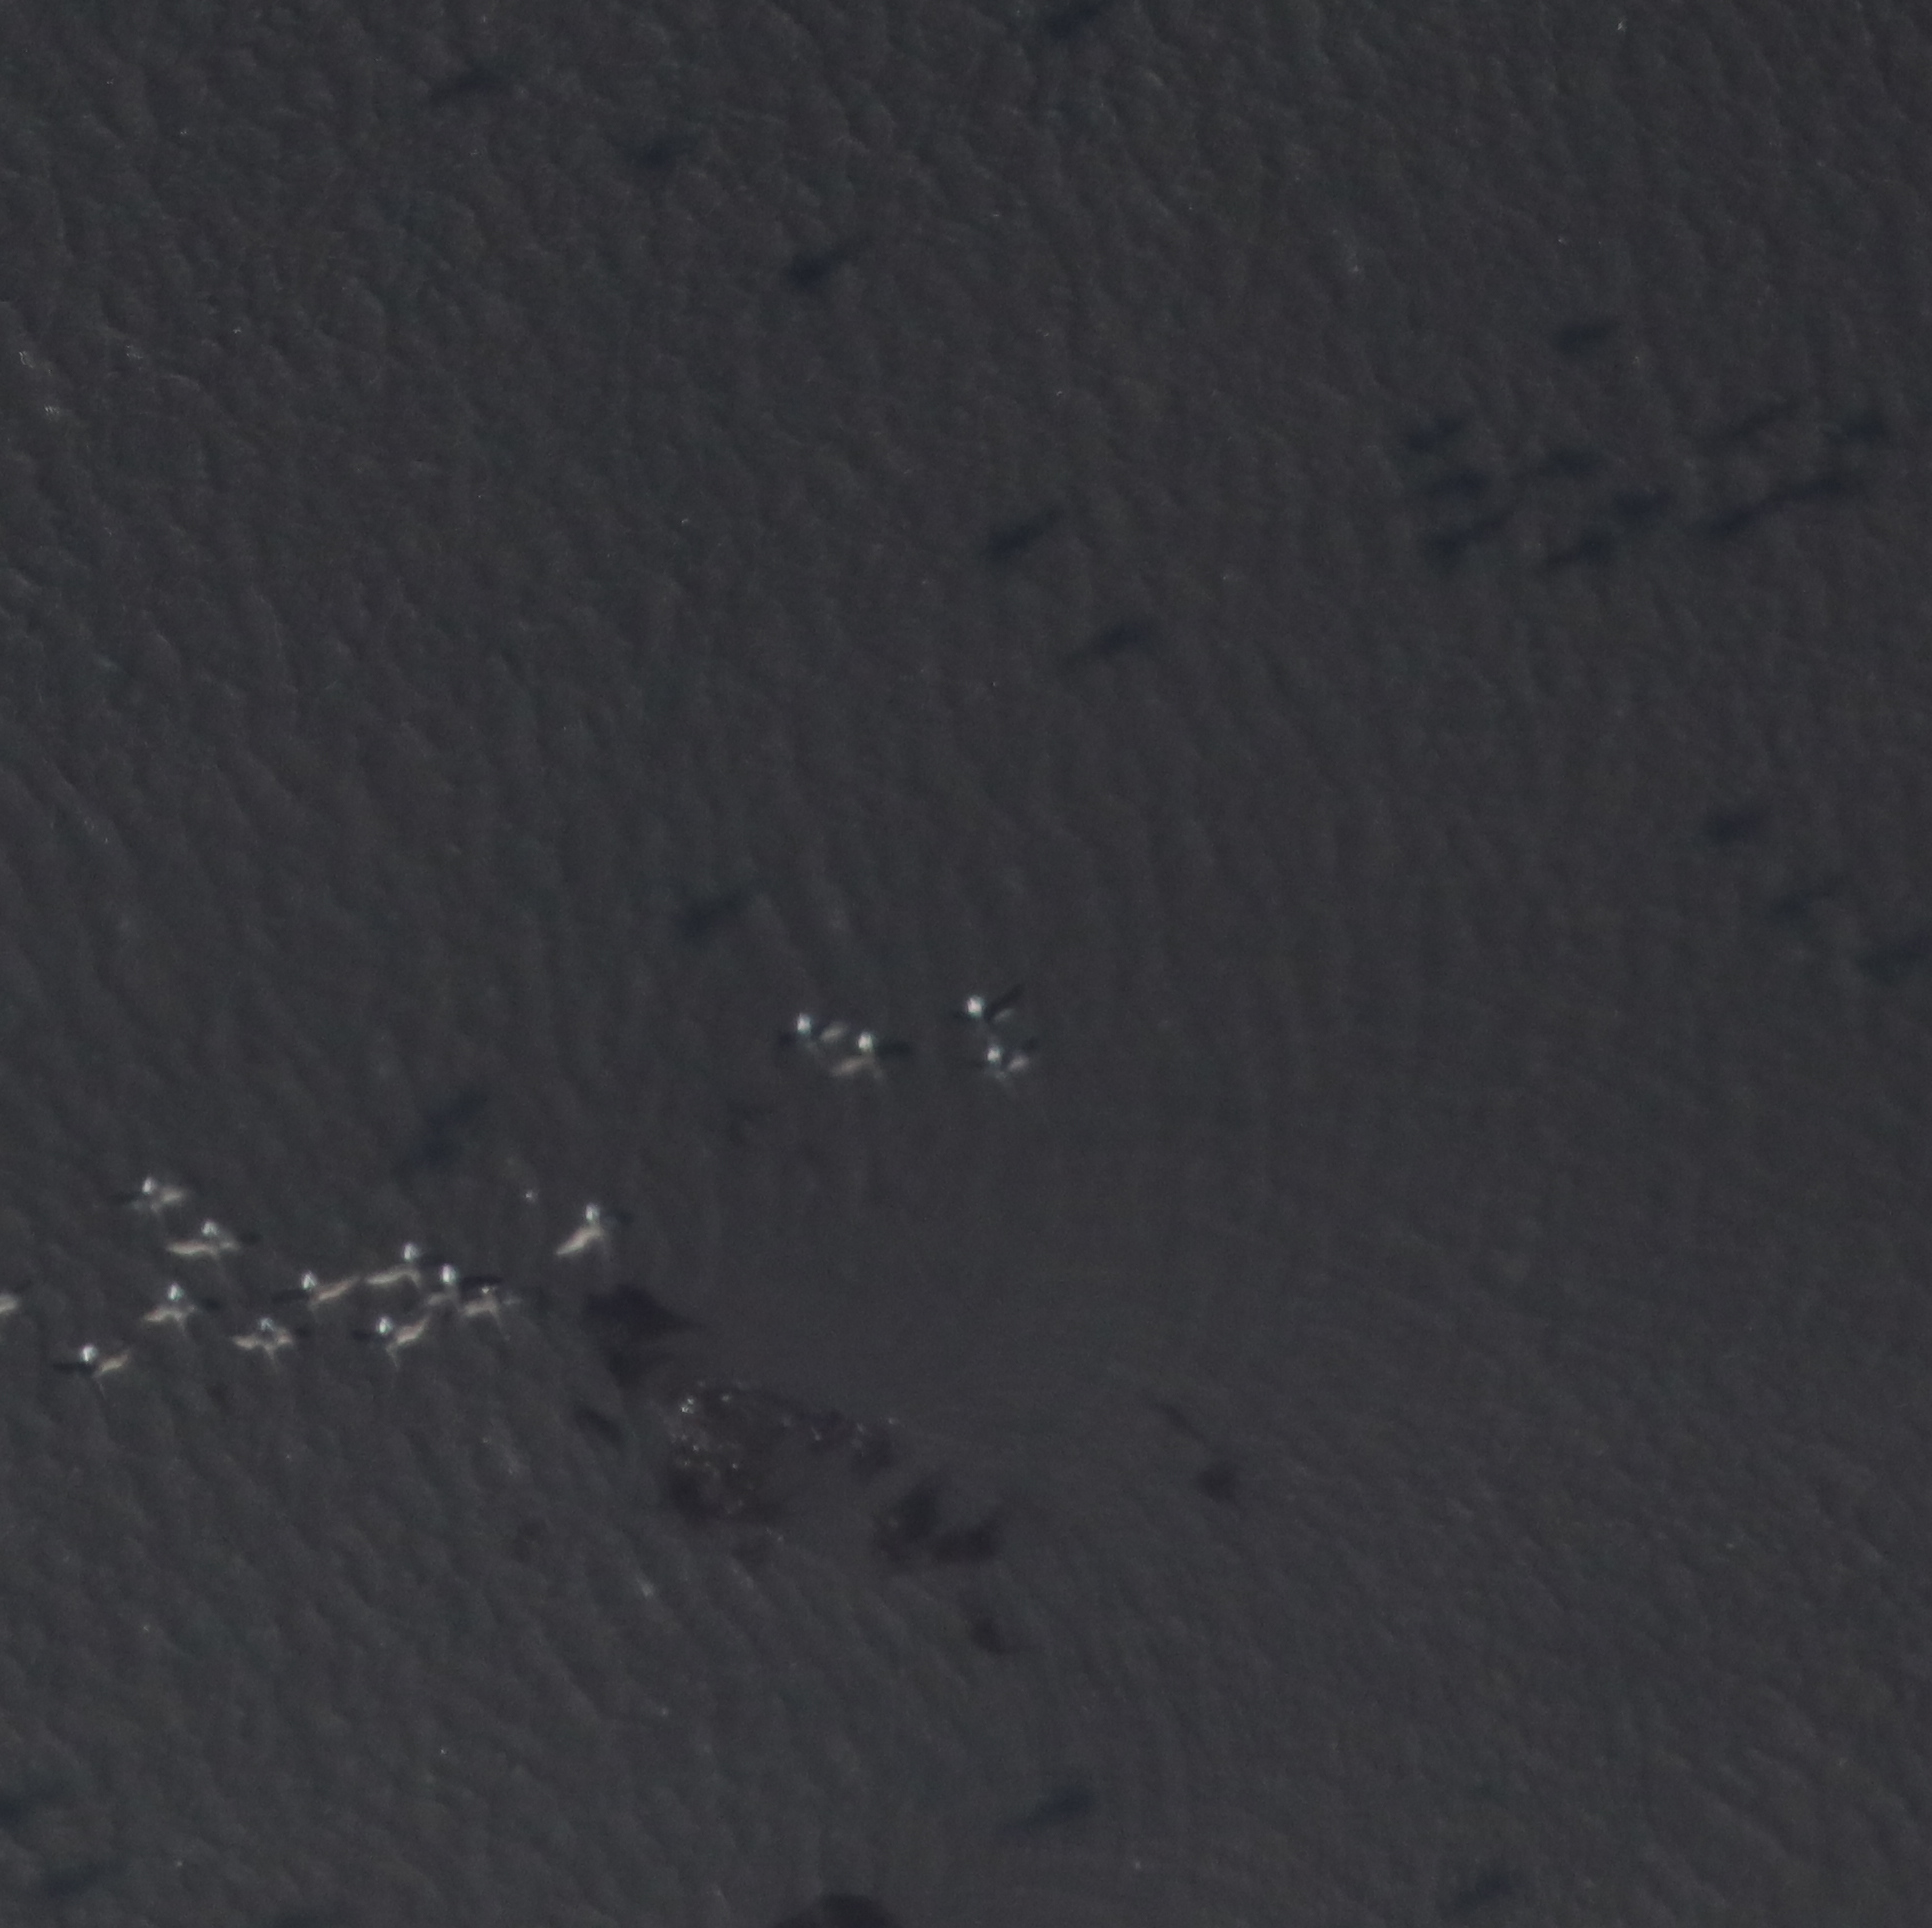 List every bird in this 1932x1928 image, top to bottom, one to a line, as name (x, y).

brant (983, 1010)
brant (810, 1034)
brant (873, 1060)
brant (1007, 1066)
brant (147, 1194)
brant (600, 1228)
brant (212, 1239)
brant (409, 1267)
brant (311, 1288)
brant (450, 1291)
brant (490, 1304)
brant (180, 1319)
brant (385, 1335)
brant (267, 1346)
brant (96, 1369)